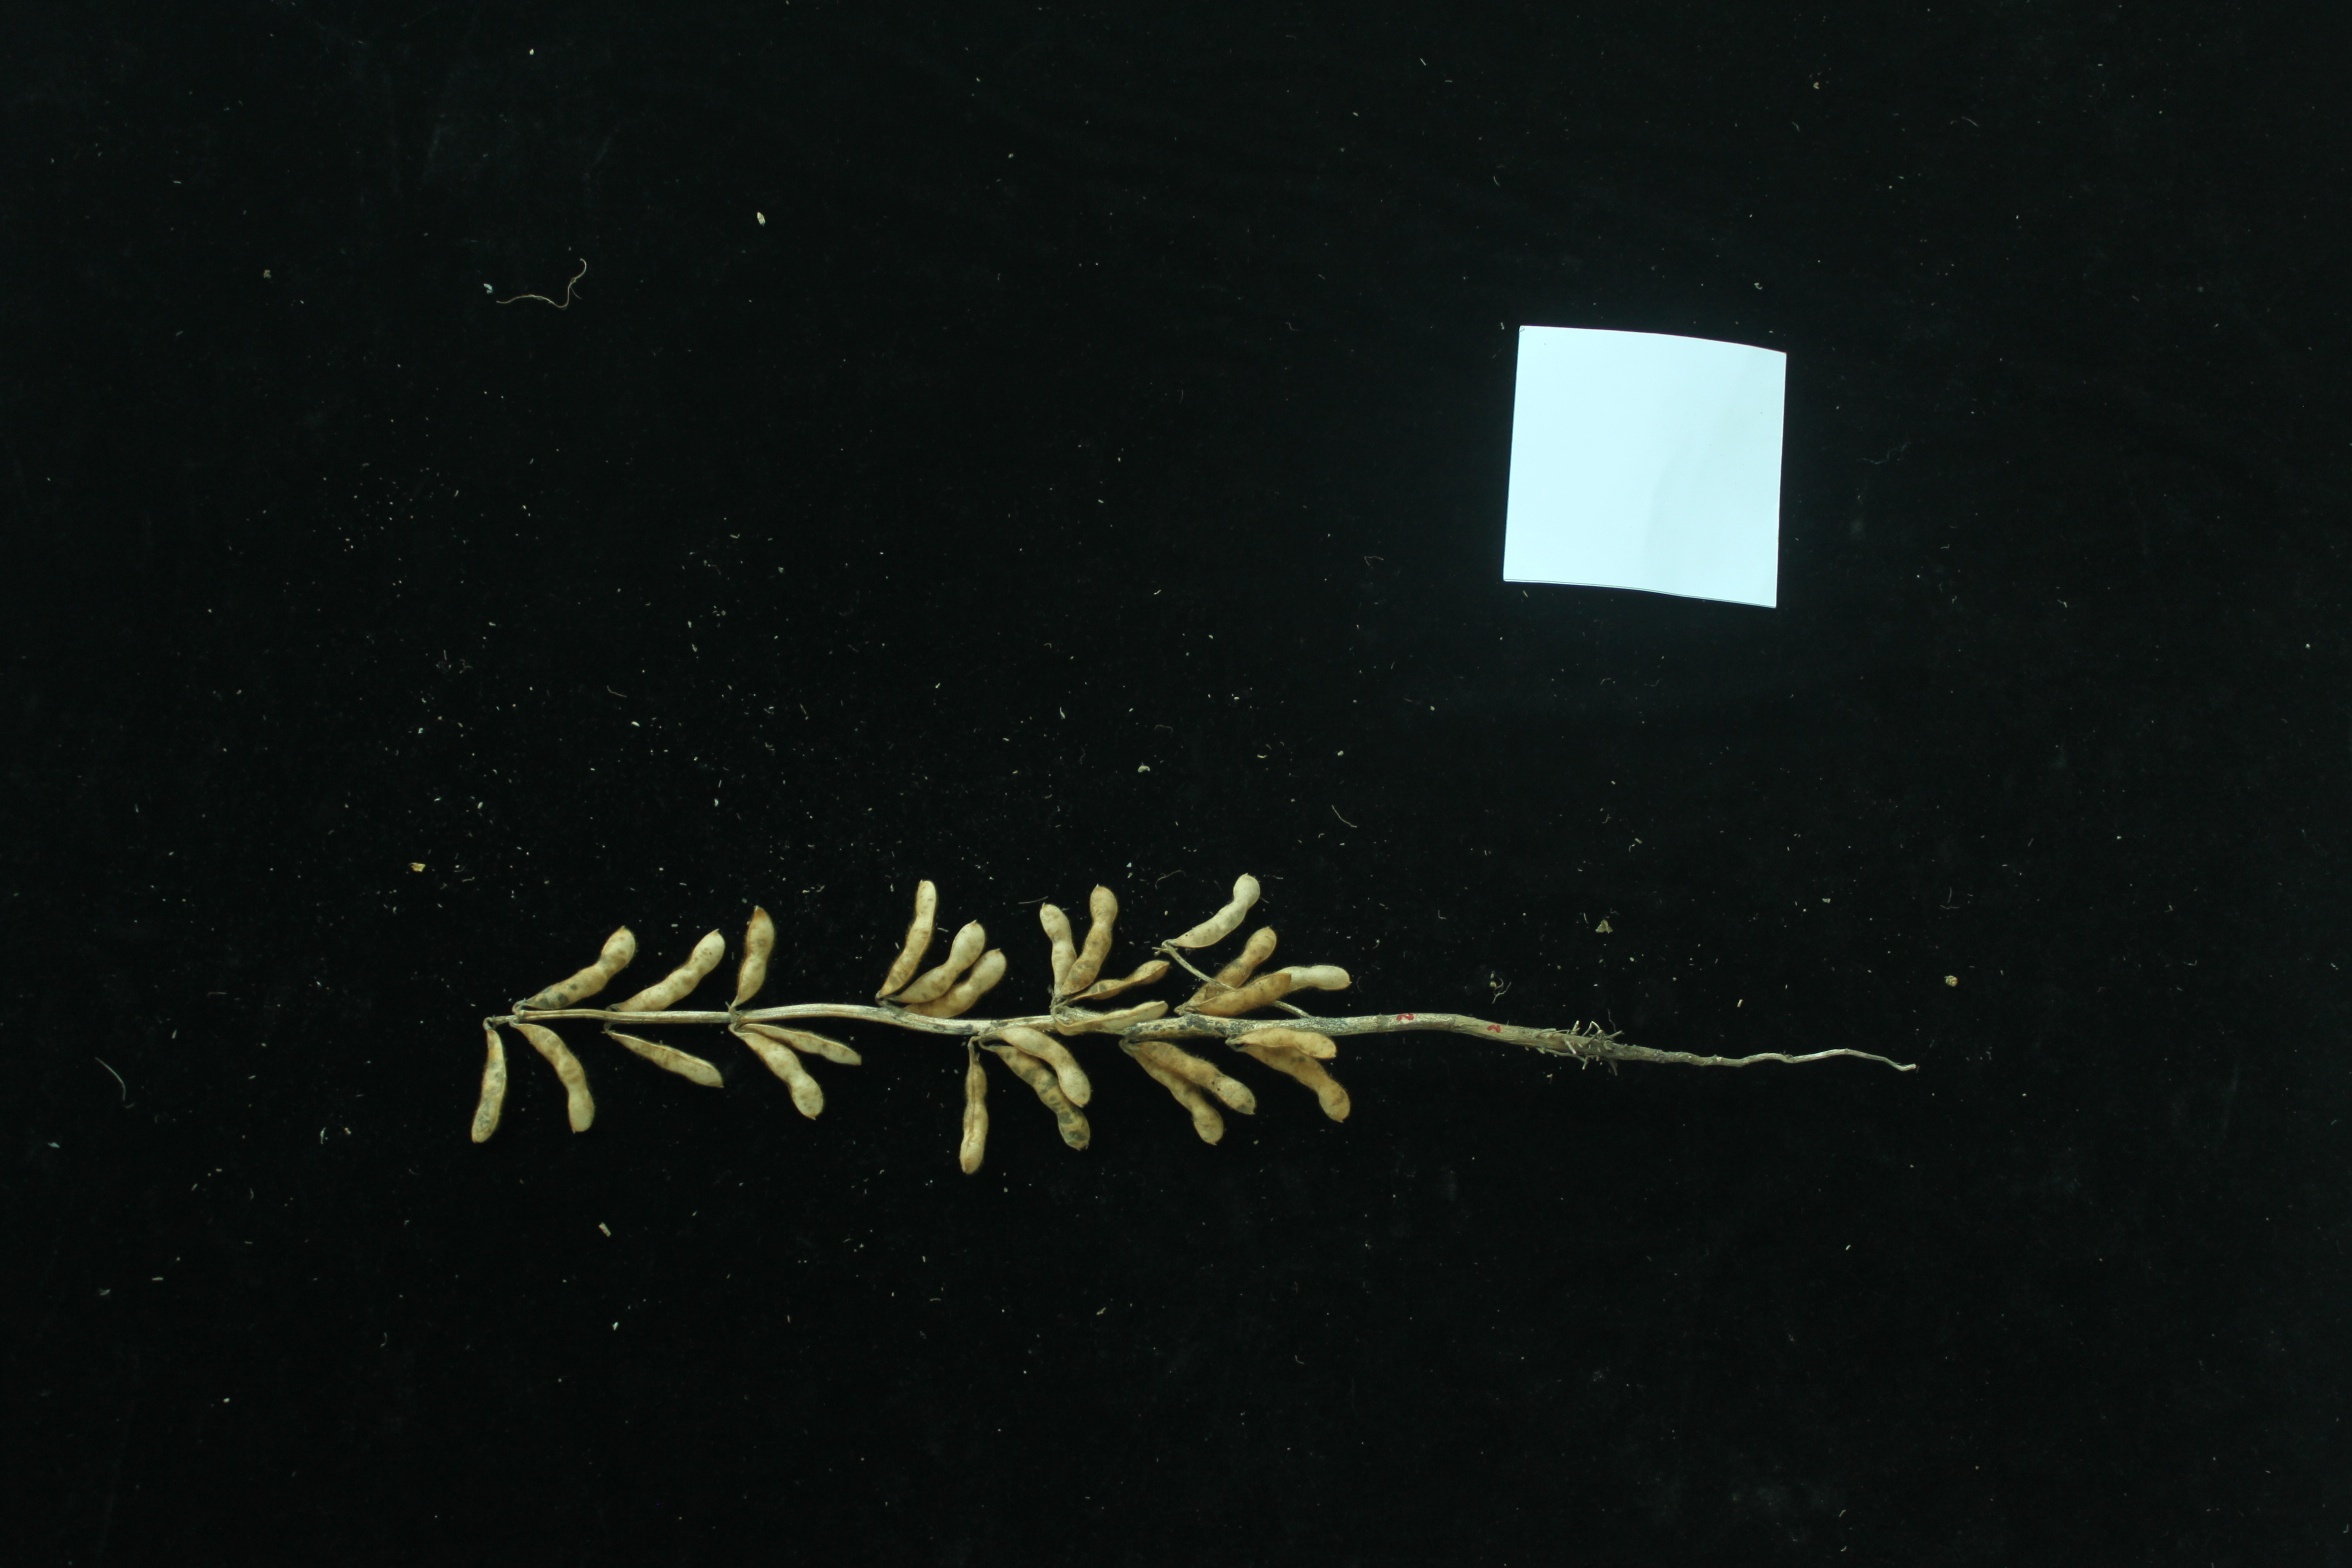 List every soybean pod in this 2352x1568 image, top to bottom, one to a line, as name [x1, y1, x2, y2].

soybean pod [1166, 874, 1260, 949]
soybean pod [875, 879, 936, 998]
soybean pod [1059, 885, 1117, 996]
soybean pod [1039, 903, 1078, 1007]
soybean pod [733, 908, 773, 1005]
soybean pod [889, 923, 985, 1003]
soybean pod [518, 926, 634, 1009]
soybean pod [1176, 928, 1277, 1010]
soybean pod [611, 931, 724, 1013]
soybean pod [910, 949, 1006, 1018]
soybean pod [1070, 961, 1170, 1002]
soybean pod [1205, 964, 1349, 1016]
soybean pod [1058, 1003, 1166, 1035]
soybean pod [739, 1022, 861, 1065]
soybean pod [472, 1024, 507, 1144]
soybean pod [513, 1024, 594, 1133]
soybean pod [985, 1026, 1089, 1106]
soybean pod [1235, 1030, 1337, 1059]
soybean pod [737, 1032, 824, 1118]
soybean pod [615, 1034, 722, 1086]
soybean pod [1136, 1042, 1255, 1115]
soybean pod [1242, 1045, 1350, 1123]
soybean pod [975, 1046, 1091, 1149]
soybean pod [1125, 1046, 1222, 1144]
soybean pod [958, 1056, 989, 1174]